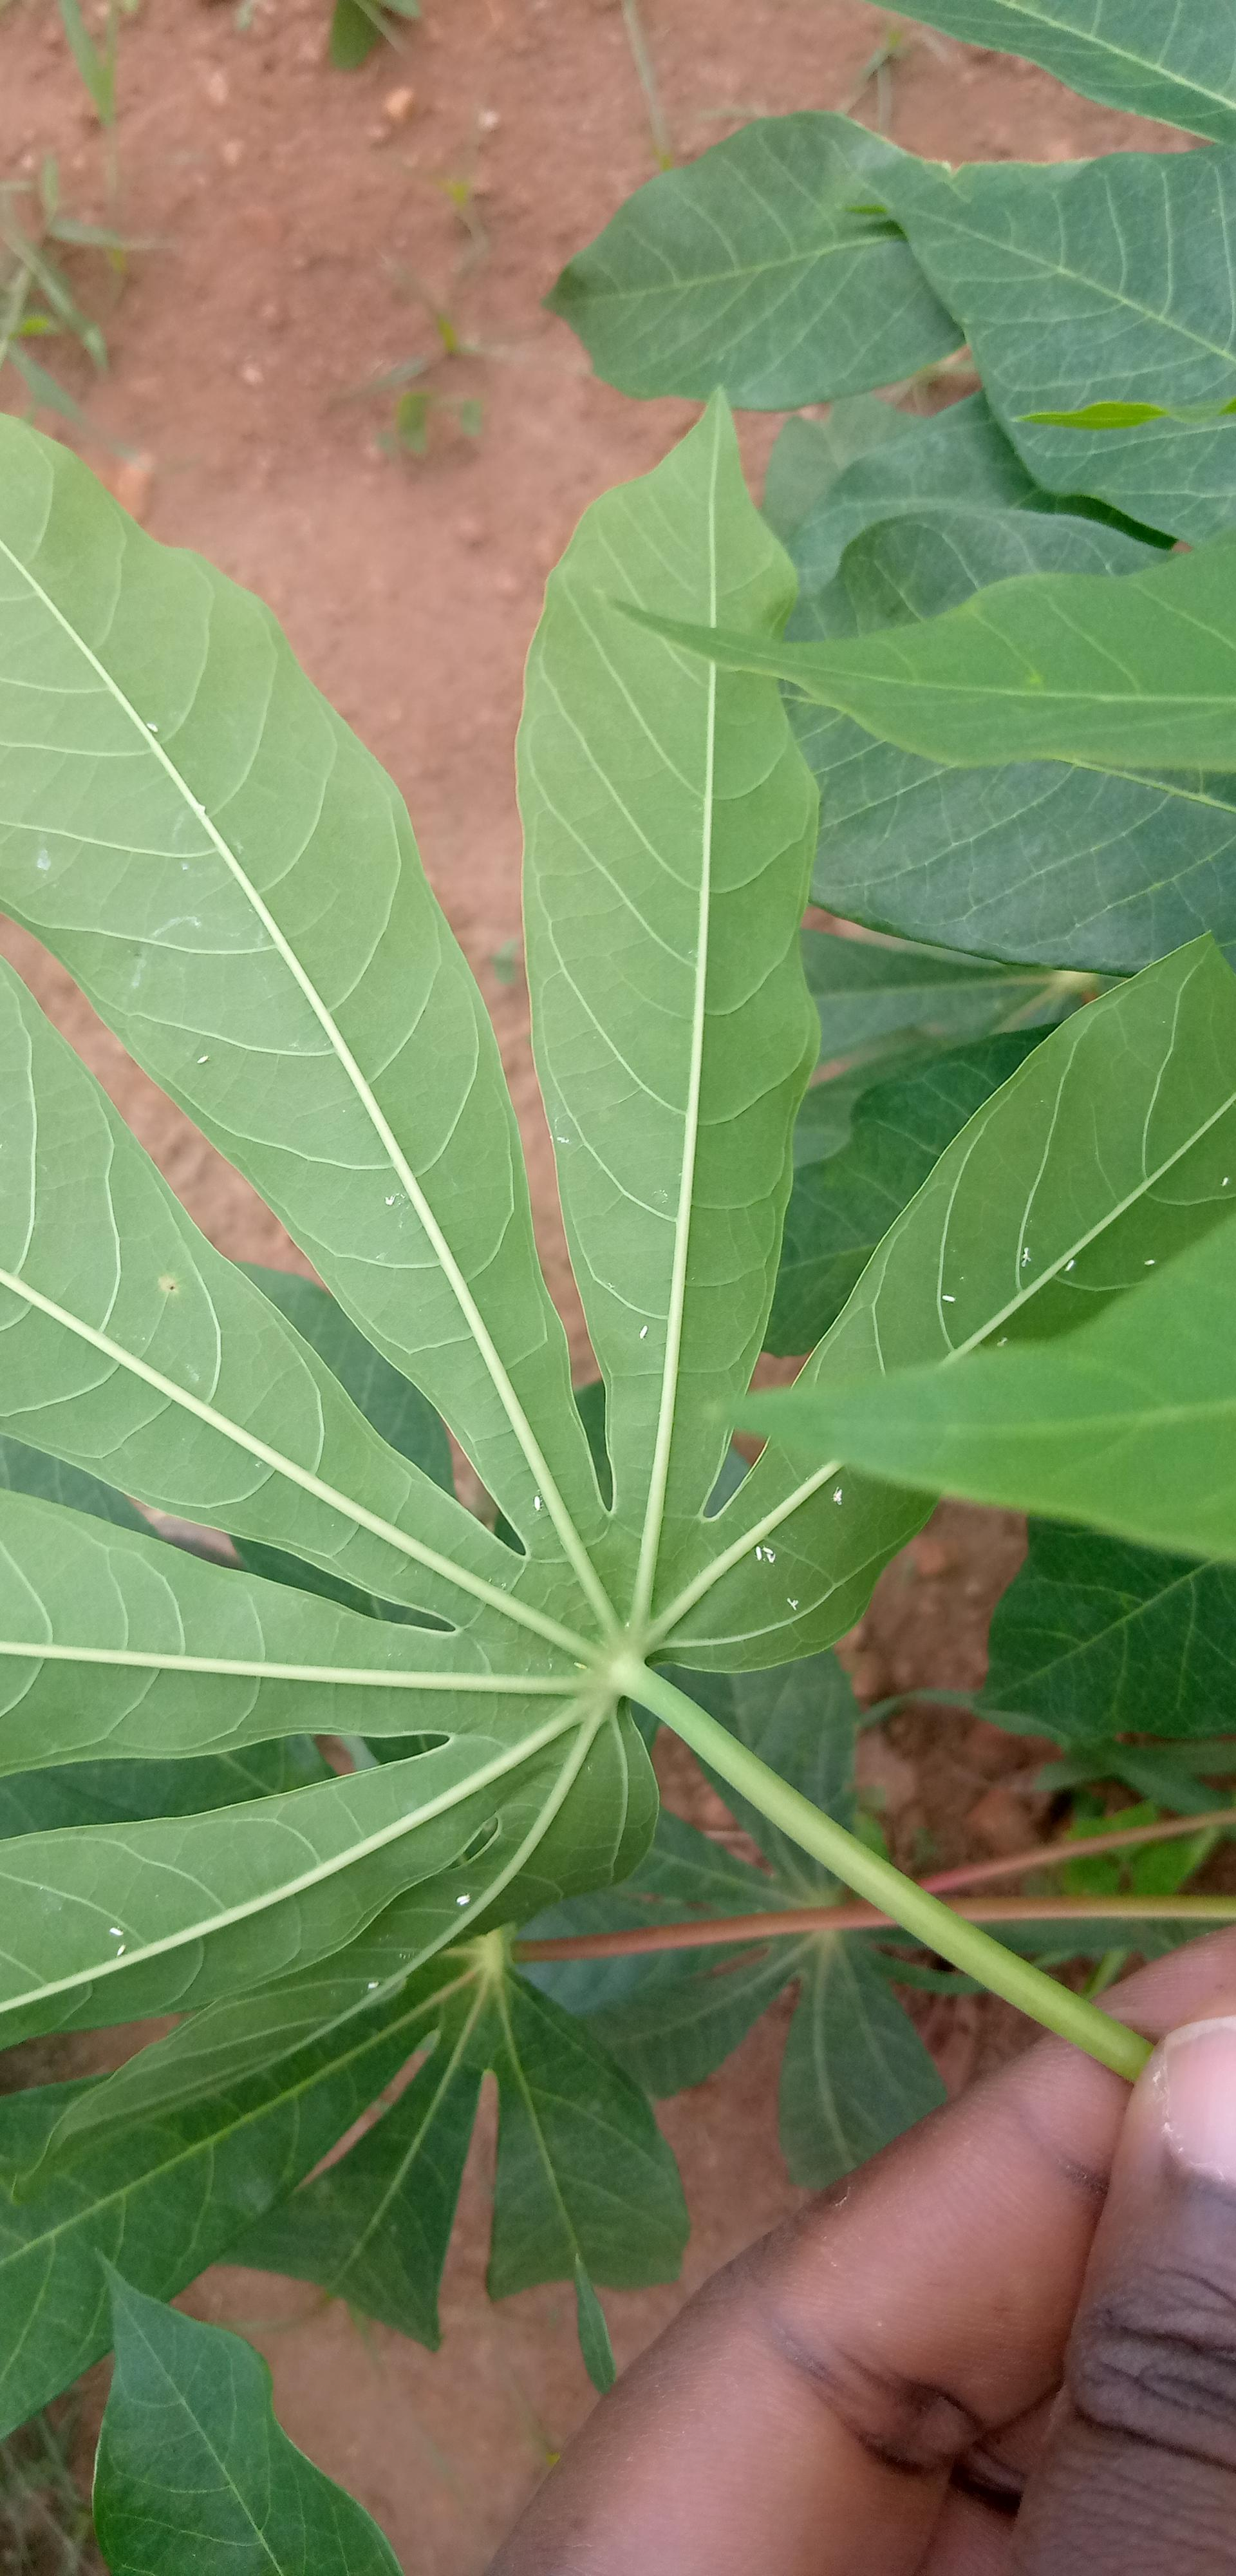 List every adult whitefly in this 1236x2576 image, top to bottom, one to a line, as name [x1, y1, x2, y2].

whitefly [145, 715, 162, 736]
whitefly [192, 1051, 211, 1069]
whitefly [557, 1134, 573, 1147]
whitefly [1219, 1172, 1230, 1192]
whitefly [378, 1188, 404, 1208]
whitefly [1017, 1239, 1035, 1269]
whitefly [1144, 1254, 1157, 1271]
whitefly [1062, 1256, 1078, 1274]
whitefly [941, 1292, 959, 1305]
whitefly [637, 1322, 652, 1343]
whitefly [996, 1336, 1010, 1349]
whitefly [831, 1482, 843, 1508]
whitefly [529, 1495, 548, 1515]
whitefly [760, 1533, 775, 1555]
whitefly [750, 1542, 765, 1563]
whitefly [766, 1547, 780, 1566]
whitefly [783, 1595, 803, 1615]
whitefly [570, 1657, 589, 1674]
whitefly [570, 1660, 590, 1674]
whitefly [455, 1889, 473, 1909]
whitefly [460, 1895, 479, 1908]
whitefly [105, 1925, 130, 1937]
whitefly [112, 1942, 131, 1961]
whitefly [362, 1977, 386, 1993]